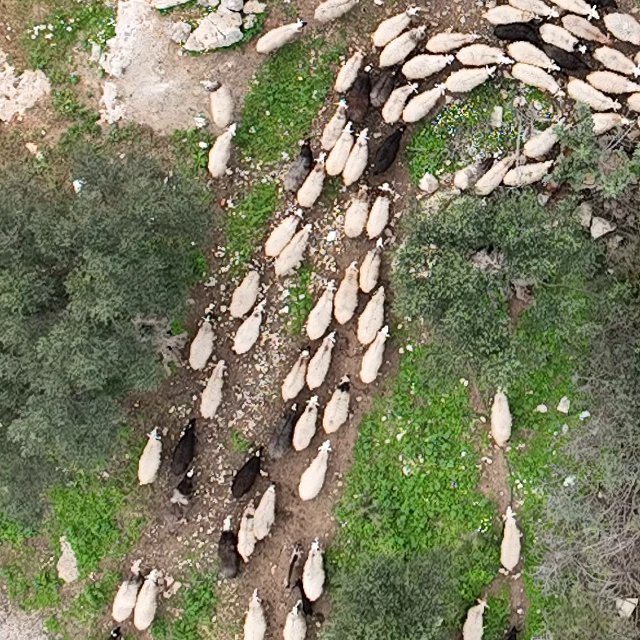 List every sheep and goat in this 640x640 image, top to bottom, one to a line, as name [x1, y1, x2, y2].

sheep [313, 0, 361, 25]
sheep [507, 0, 560, 19]
sheep [545, 0, 601, 21]
sheep [563, 0, 619, 10]
sheep [482, 4, 542, 24]
sheep [370, 7, 420, 50]
sheep [603, 12, 639, 51]
sheep [562, 14, 618, 45]
sheep [255, 19, 307, 55]
sheep [539, 22, 585, 54]
sheep [496, 24, 542, 47]
sheep [379, 25, 426, 68]
sheep [425, 33, 481, 53]
sheep [507, 40, 561, 73]
sheep [542, 43, 592, 69]
sheep [454, 44, 516, 66]
sheep [593, 46, 639, 78]
sheep [634, 48, 639, 86]
sheep [334, 49, 365, 93]
sheep [401, 54, 453, 80]
sheep [512, 62, 564, 98]
sheep [347, 63, 374, 125]
sheep [444, 64, 498, 94]
sheep [369, 67, 400, 108]
sheep [585, 70, 639, 92]
sheep [568, 75, 623, 111]
sheep [204, 82, 234, 126]
sheep [381, 82, 418, 124]
sheep [402, 83, 446, 122]
sheep [627, 91, 639, 118]
sheep [319, 99, 349, 150]
sheep [569, 111, 630, 140]
sheep [524, 117, 564, 157]
sheep [207, 122, 237, 179]
sheep [324, 122, 354, 175]
sheep [370, 123, 407, 177]
sheep [342, 127, 369, 186]
sheep [283, 138, 312, 192]
sheep [296, 152, 327, 209]
sheep [476, 153, 518, 195]
sheep [503, 159, 554, 186]
sheep [366, 181, 391, 236]
sheep [344, 184, 370, 240]
sheep [264, 209, 303, 258]
sheep [274, 223, 313, 274]
sheep [358, 238, 384, 293]
sheep [332, 261, 360, 326]
sheep [228, 267, 260, 319]
sheep [306, 280, 336, 341]
sheep [356, 285, 386, 343]
sheep [231, 299, 268, 356]
sheep [188, 314, 214, 371]
sheep [359, 325, 389, 384]
sheep [305, 331, 335, 391]
sheep [280, 346, 311, 402]
sheep [199, 361, 226, 419]
sheep [322, 374, 350, 436]
sheep [489, 386, 511, 447]
sheep [292, 395, 319, 452]
sheep [268, 403, 299, 461]
sheep [171, 418, 198, 474]
sheep [137, 427, 164, 488]
sheep [297, 442, 332, 501]
sheep [230, 445, 264, 500]
sheep [172, 466, 194, 506]
sheep [254, 483, 275, 542]
sheep [236, 498, 257, 564]
sheep [499, 508, 522, 572]
sheep [219, 514, 240, 573]
sheep [300, 540, 322, 601]
sheep [281, 545, 303, 587]
sheep [110, 556, 144, 622]
sheep [133, 569, 159, 631]
sheep [242, 589, 267, 637]
sheep [283, 600, 307, 637]
sheep [462, 601, 488, 636]